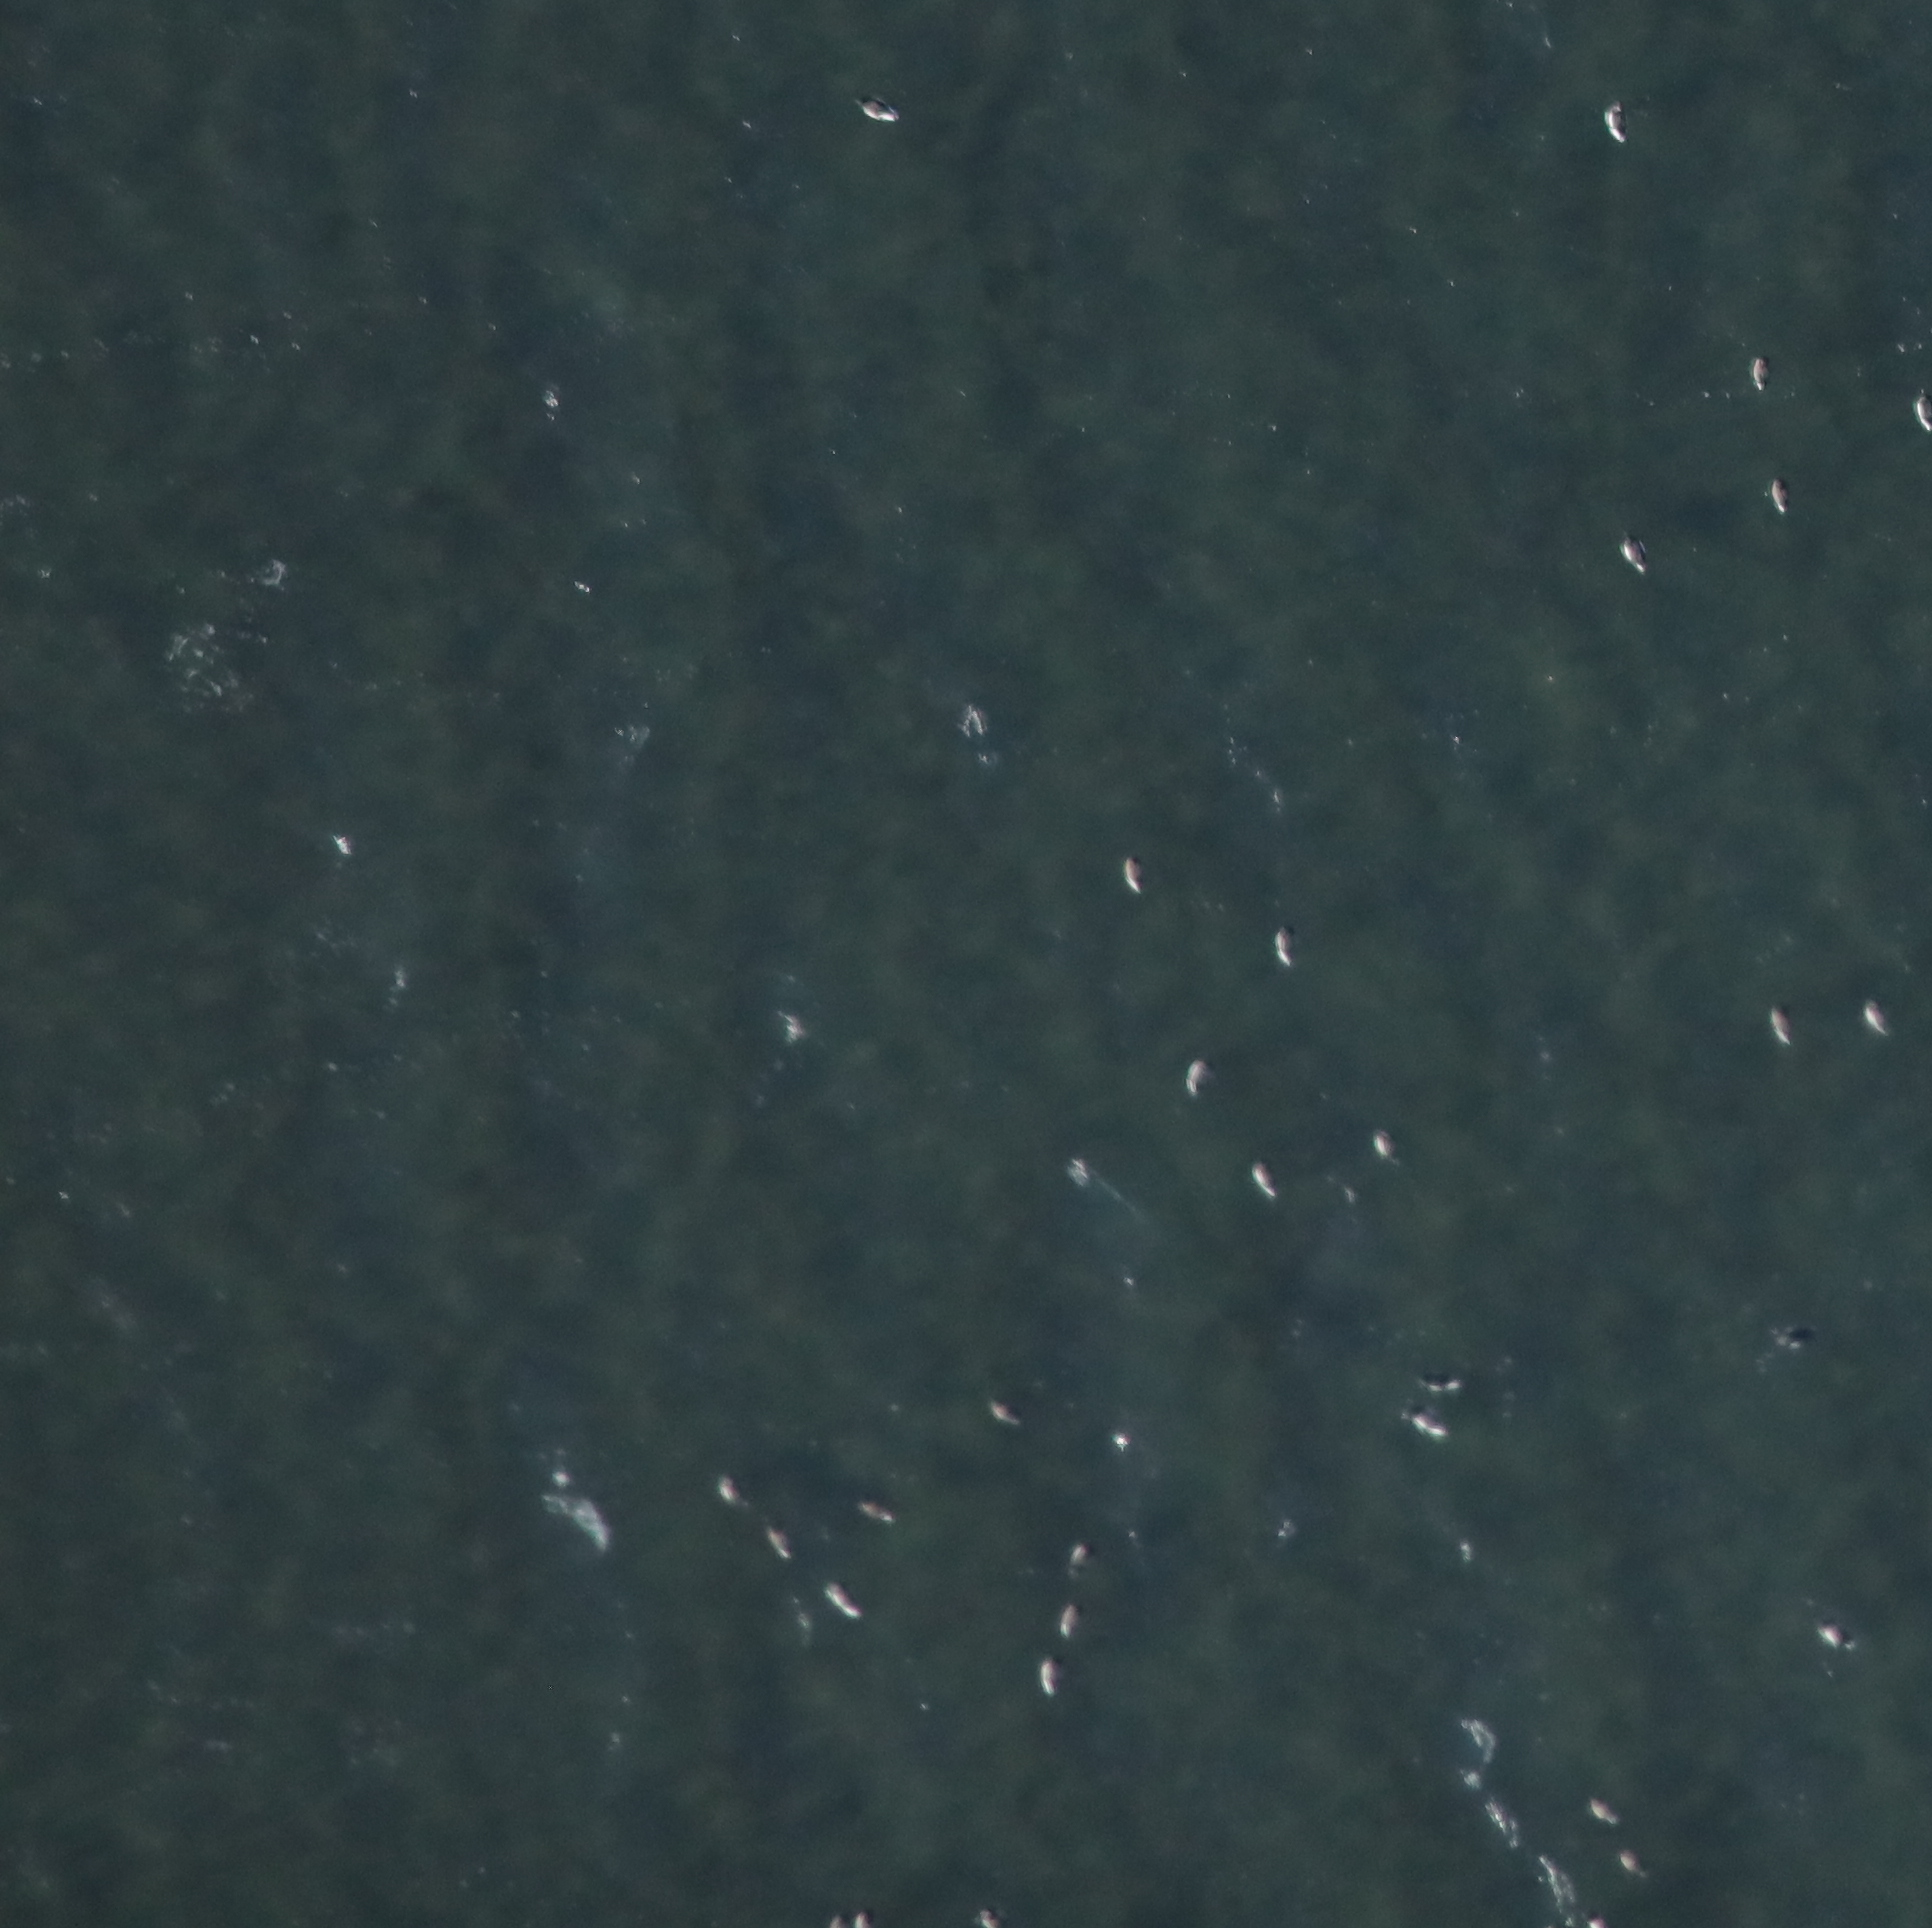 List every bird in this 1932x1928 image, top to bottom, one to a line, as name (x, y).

brant (878, 108)
brant (1615, 120)
brant (1759, 372)
brant (1923, 410)
brant (1777, 494)
brant (1635, 551)
brant (1133, 874)
brant (1286, 945)
brant (1876, 1017)
brant (1782, 1024)
brant (1201, 1077)
brant (1382, 1145)
brant (1263, 1177)
brant (1797, 1337)
brant (1438, 1383)
brant (1012, 1414)
brant (1431, 1425)
other bird (728, 1488)
brant (874, 1512)
brant (782, 1543)
brant (1080, 1555)
brant (841, 1597)
brant (1071, 1618)
brant (1836, 1636)
brant (1053, 1675)
other bird (1600, 1804)
other bird (1632, 1857)
other bird (1594, 1920)
other bird (865, 1922)
other bird (994, 1922)
other bird (839, 1924)